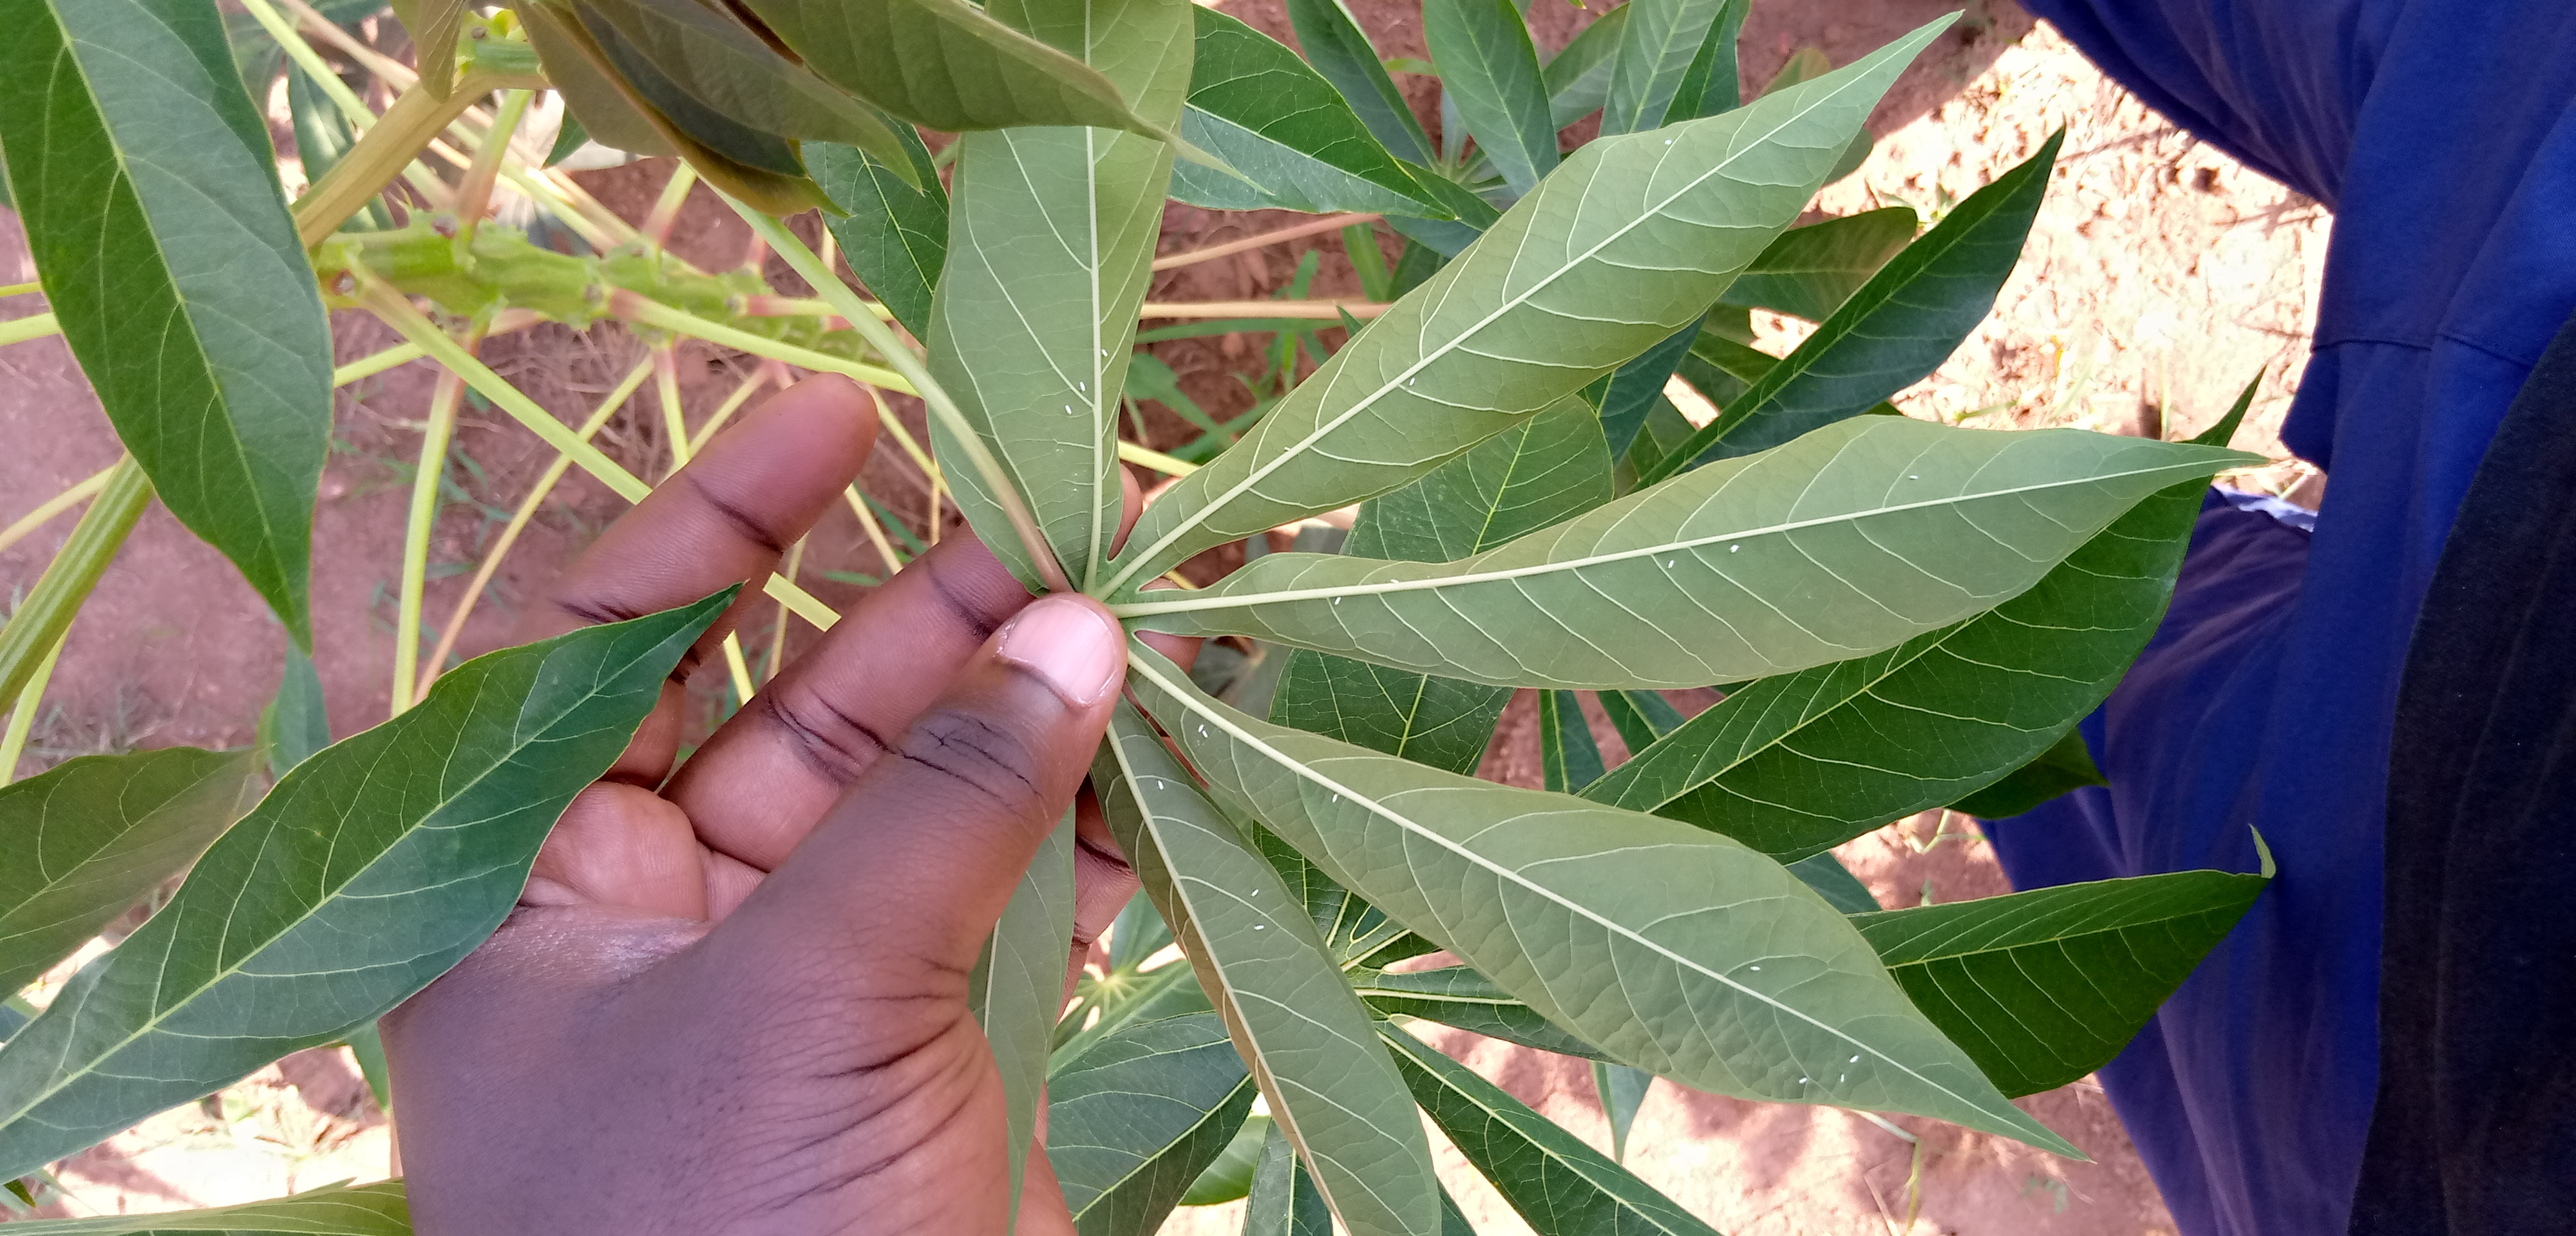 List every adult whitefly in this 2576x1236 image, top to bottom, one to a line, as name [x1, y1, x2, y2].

whitefly [1662, 136, 1674, 147]
whitefly [1101, 348, 1110, 359]
whitefly [1408, 376, 1418, 388]
whitefly [1078, 380, 1088, 393]
whitefly [1063, 402, 1074, 416]
whitefly [1283, 445, 1293, 452]
whitefly [1908, 473, 1920, 482]
whitefly [1727, 542, 1740, 556]
whitefly [1665, 557, 1677, 573]
whitefly [1389, 576, 1400, 585]
whitefly [1332, 595, 1344, 607]
whitefly [1197, 722, 1204, 734]
whitefly [1201, 729, 1209, 739]
whitefly [1156, 778, 1167, 791]
whitefly [1329, 791, 1341, 805]
whitefly [1249, 886, 1261, 898]
whitefly [1252, 922, 1265, 936]
whitefly [1748, 964, 1761, 973]
whitefly [1847, 1053, 1861, 1065]
whitefly [1839, 1071, 1848, 1084]
whitefly [1795, 1076, 1809, 1085]